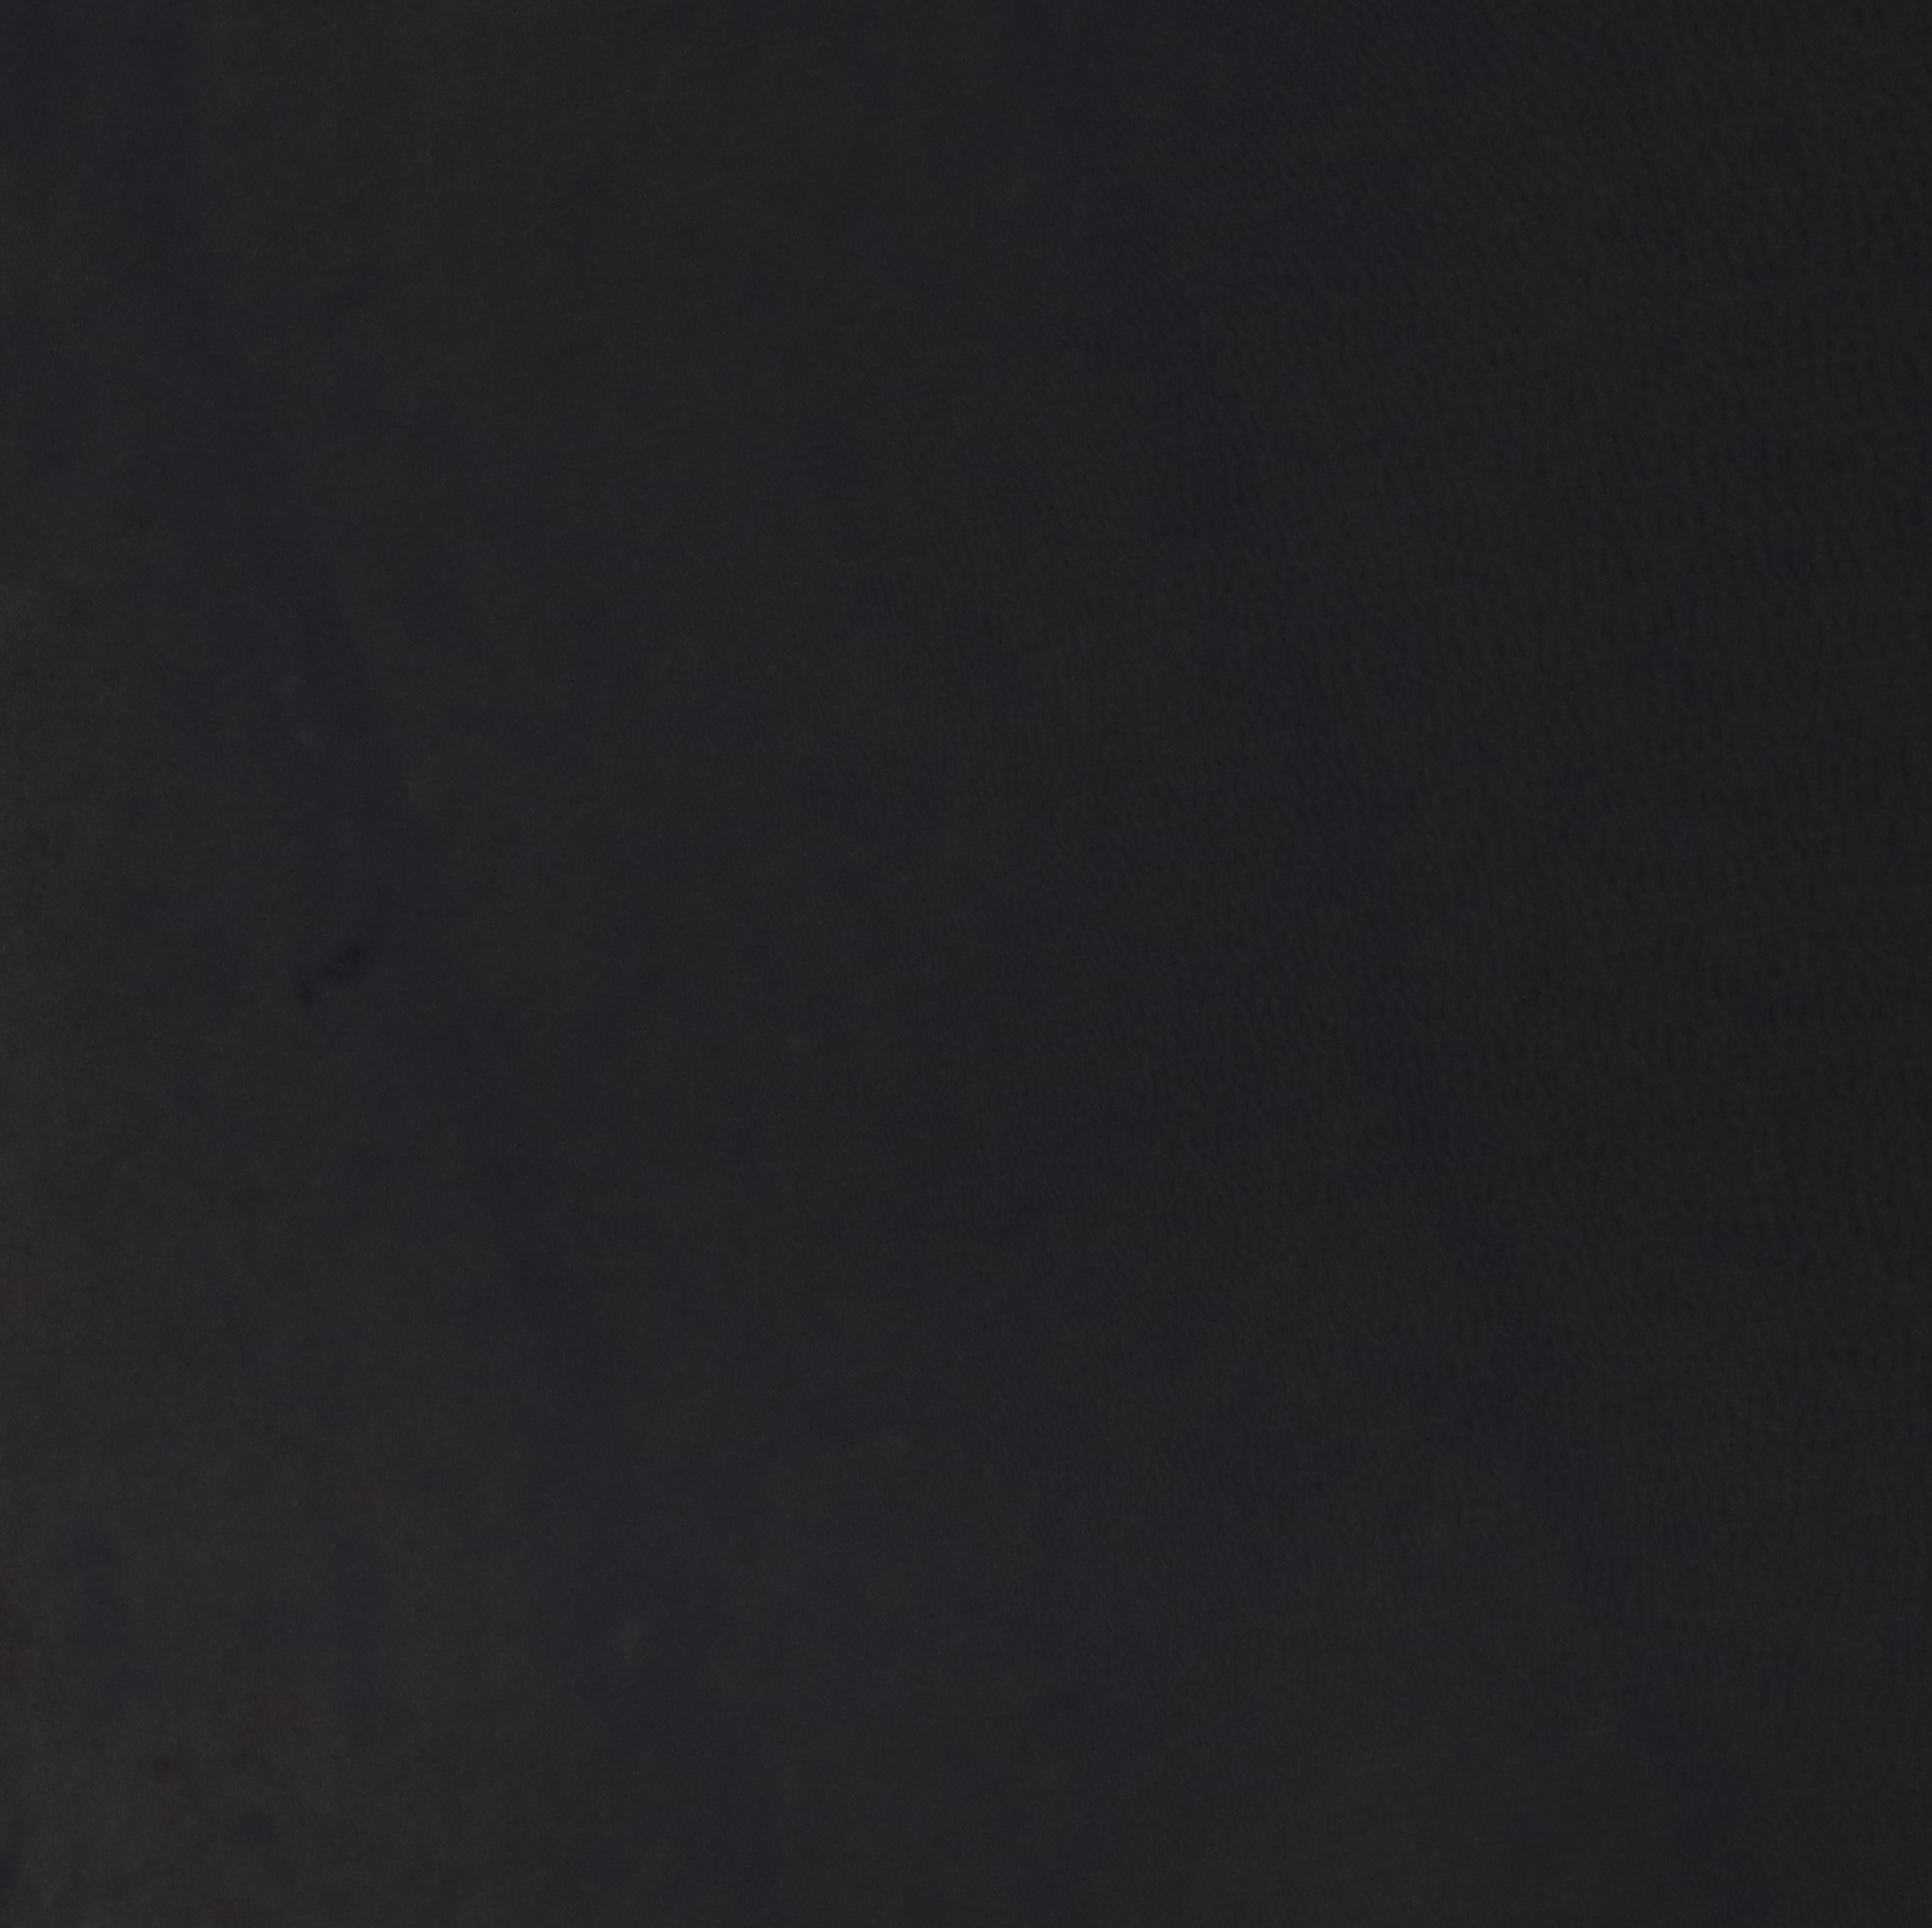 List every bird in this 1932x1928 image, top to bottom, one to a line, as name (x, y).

None